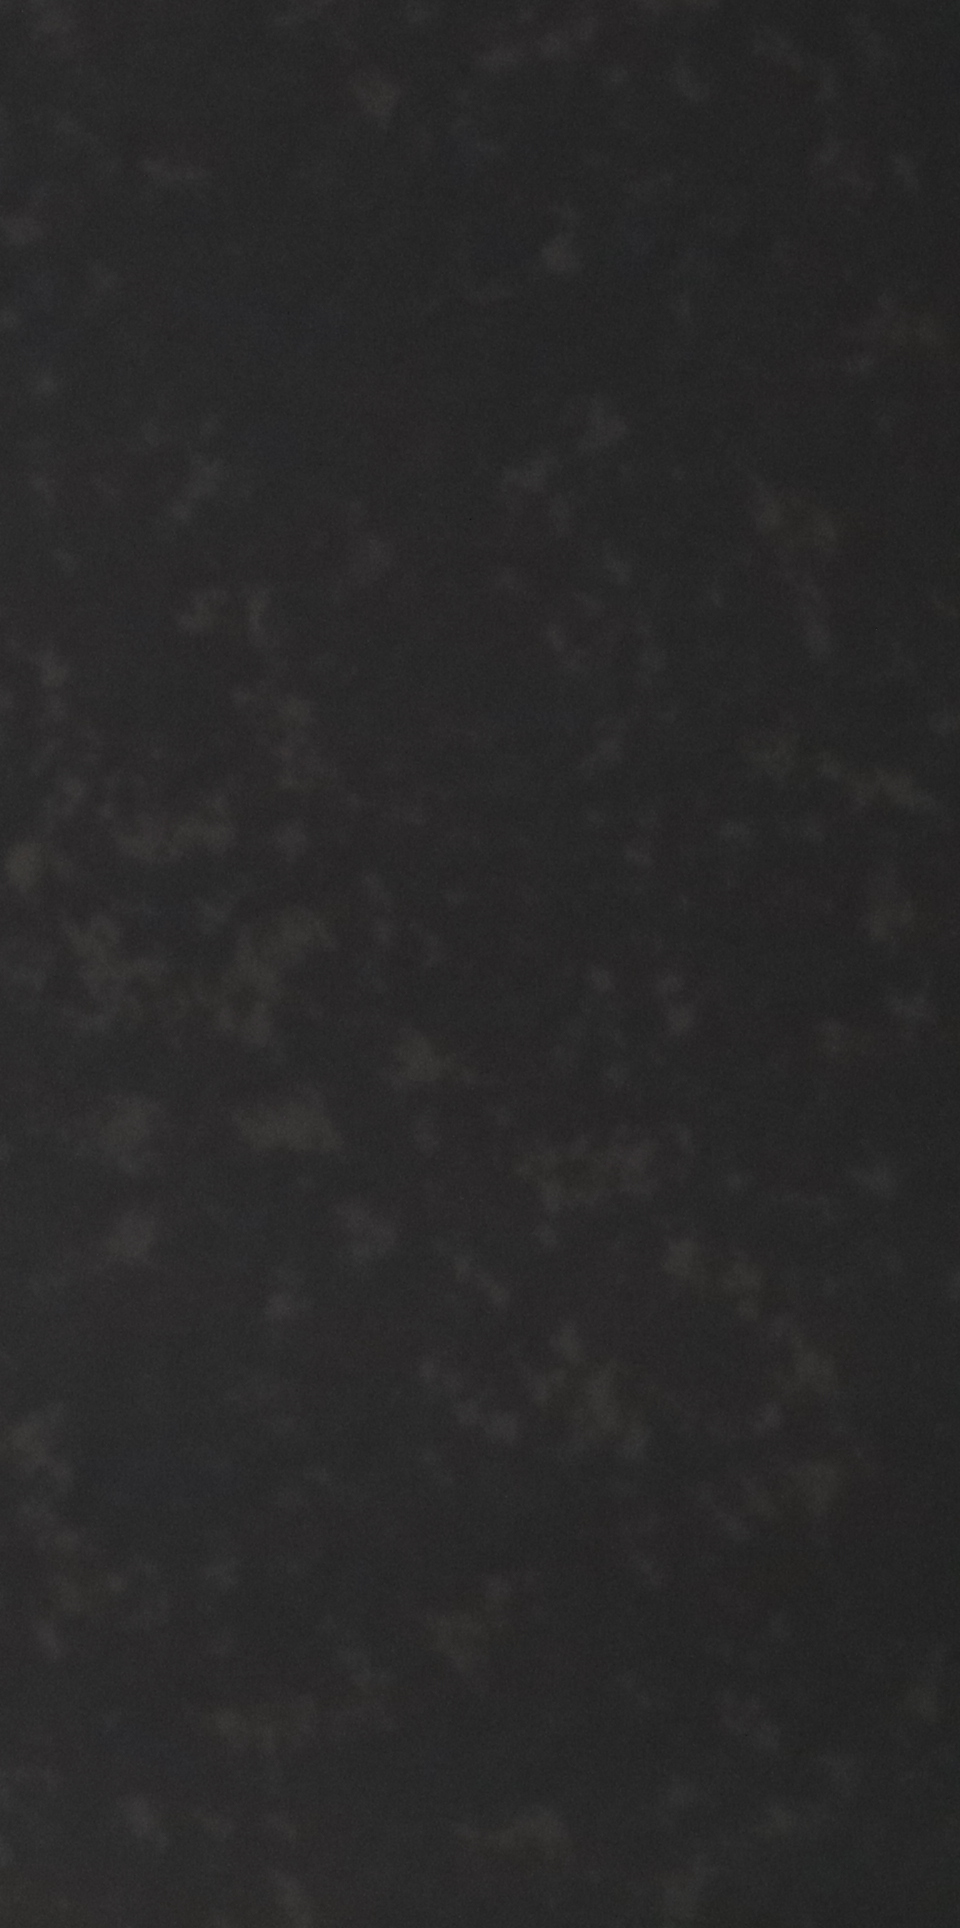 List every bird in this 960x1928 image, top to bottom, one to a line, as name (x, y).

None